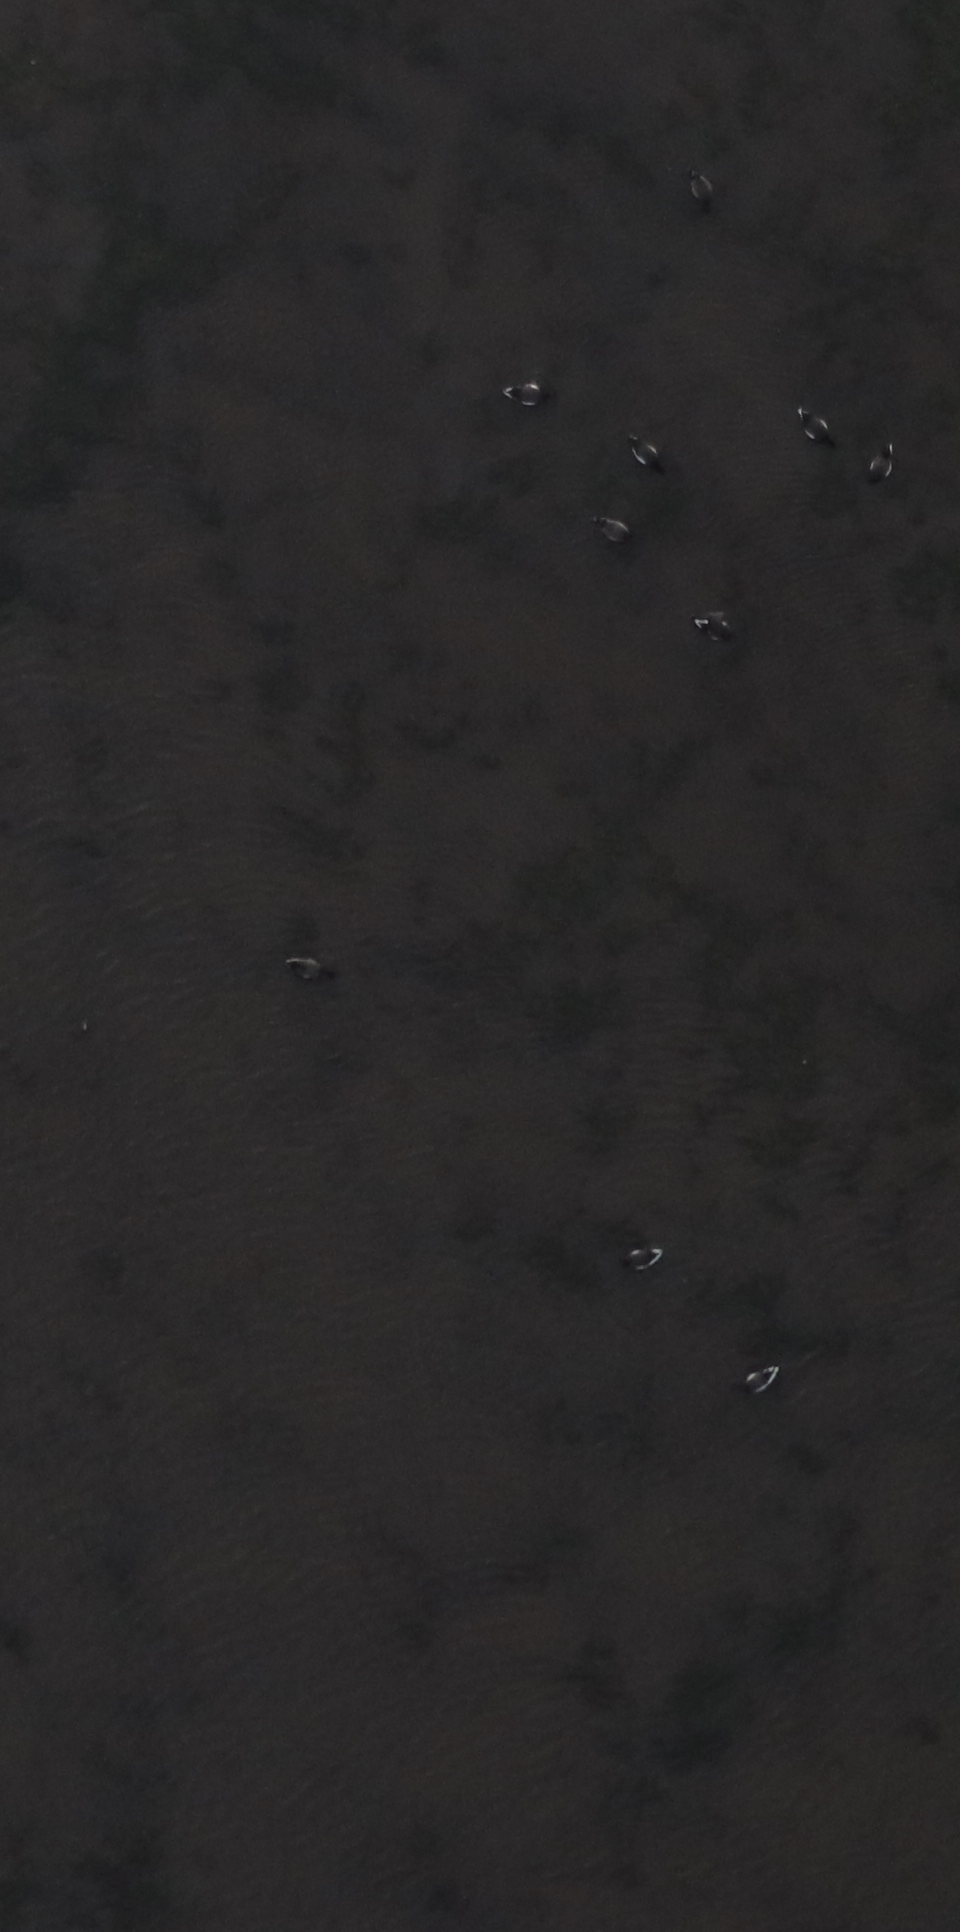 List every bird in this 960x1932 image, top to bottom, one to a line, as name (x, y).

brant (702, 190)
brant (528, 396)
brant (817, 430)
brant (646, 454)
brant (881, 465)
brant (614, 530)
brant (714, 628)
brant (308, 967)
brant (642, 1259)
brant (762, 1379)